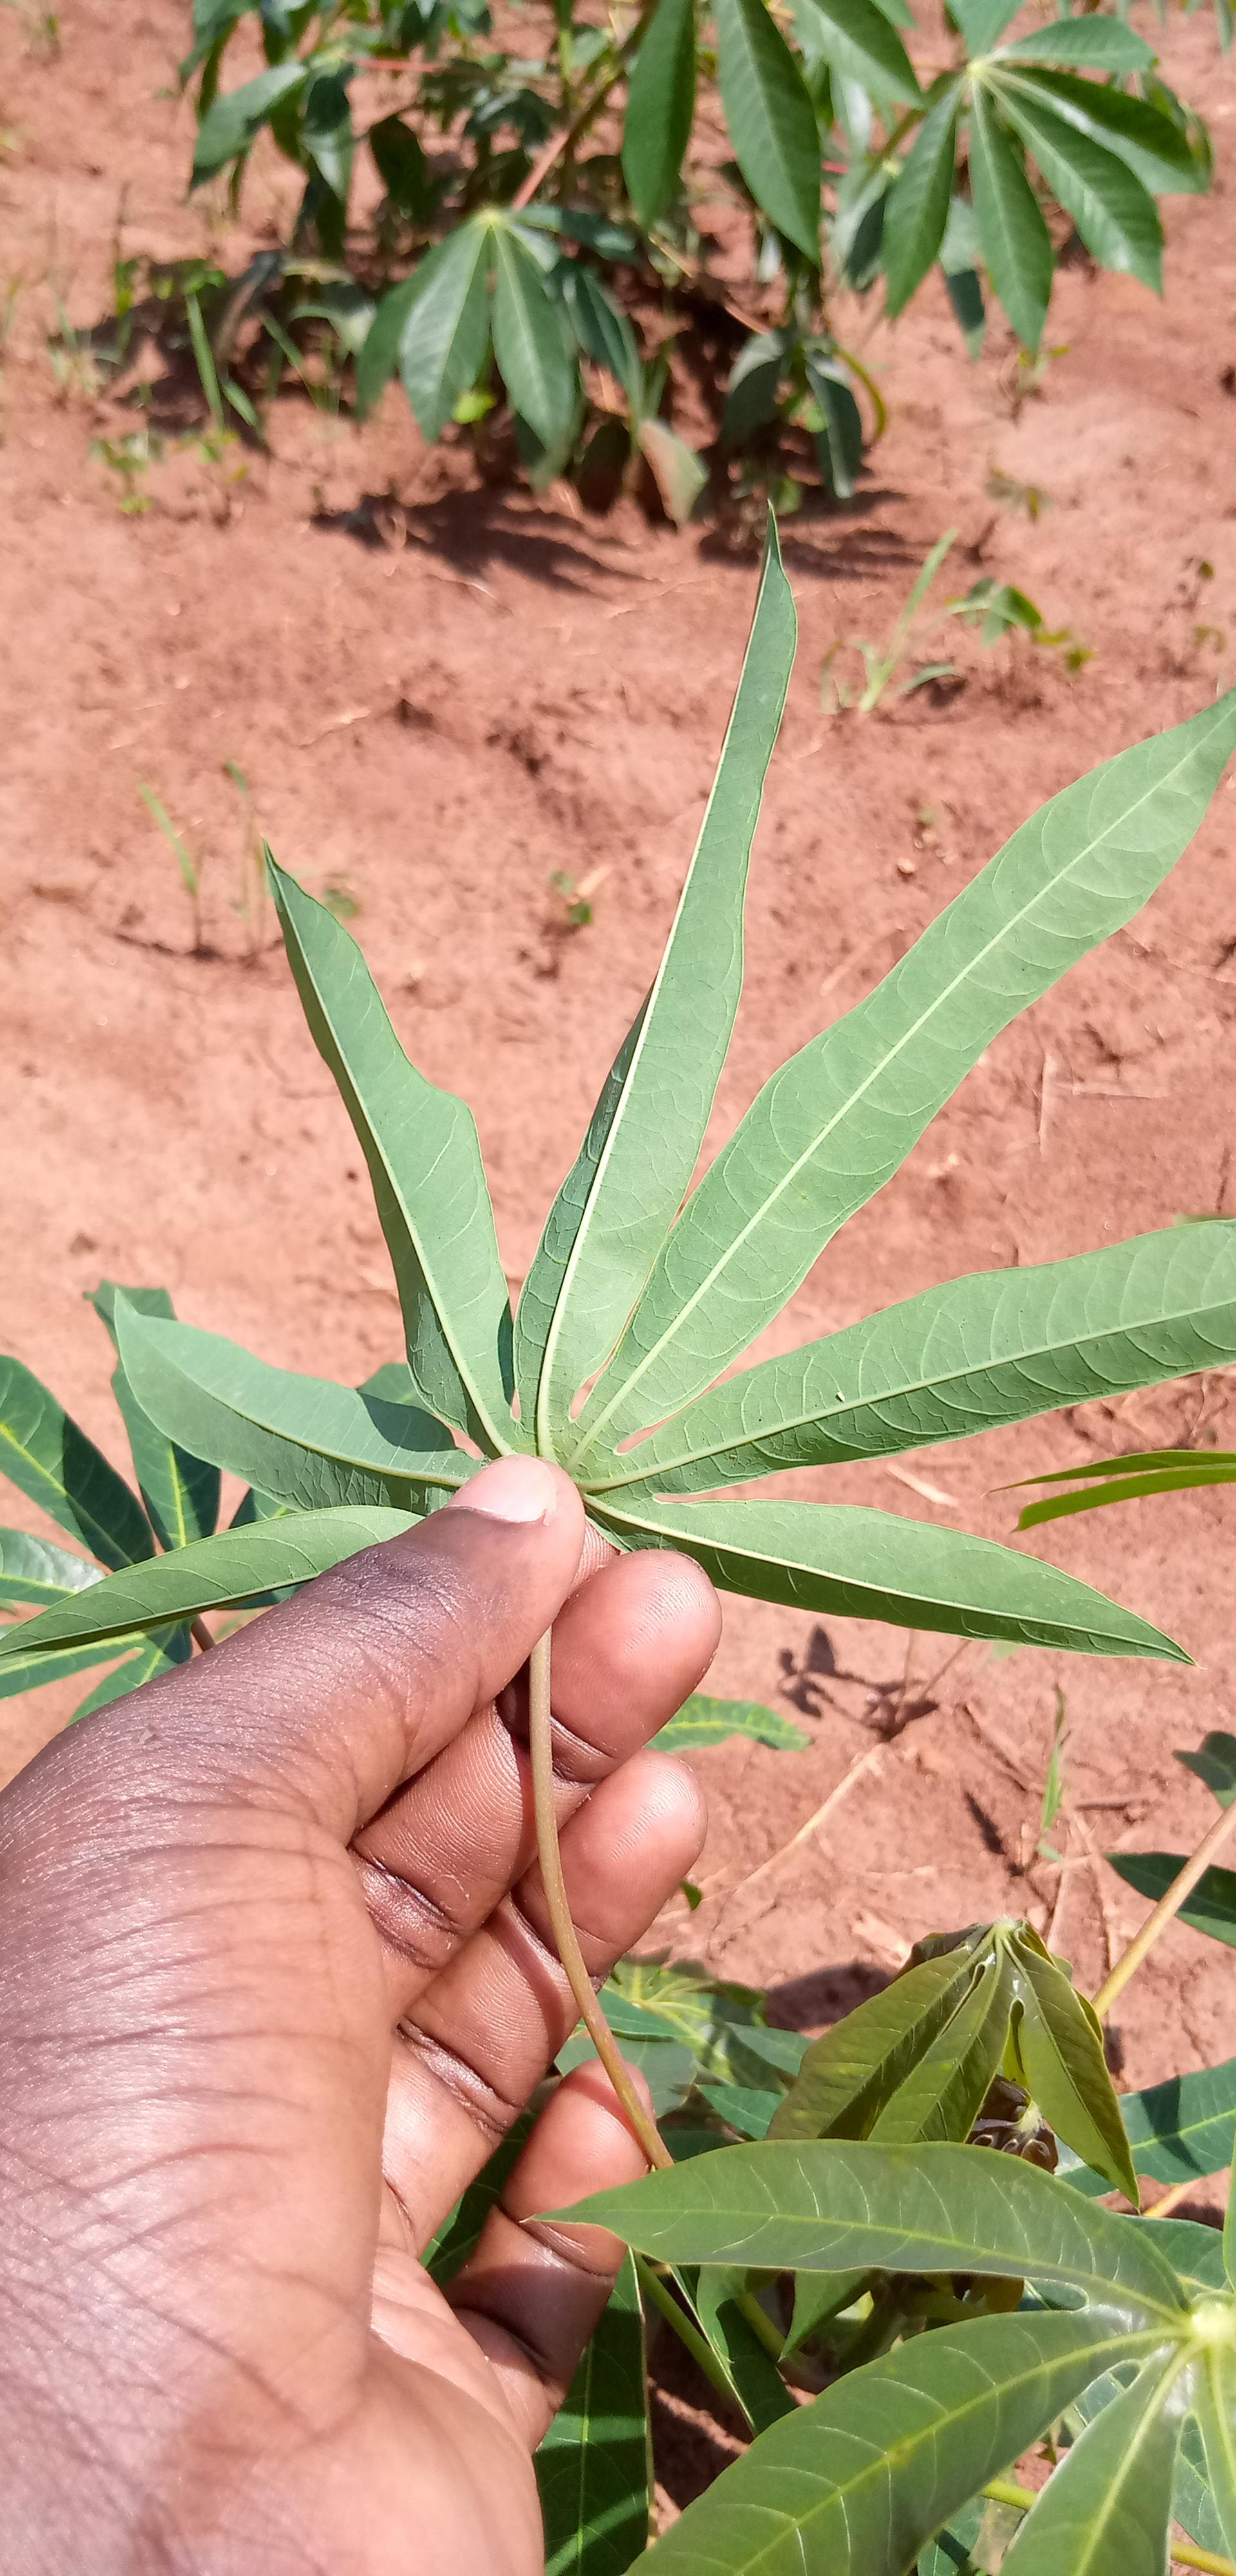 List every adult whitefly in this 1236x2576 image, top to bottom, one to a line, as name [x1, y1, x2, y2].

whitefly [835, 1388, 847, 1406]